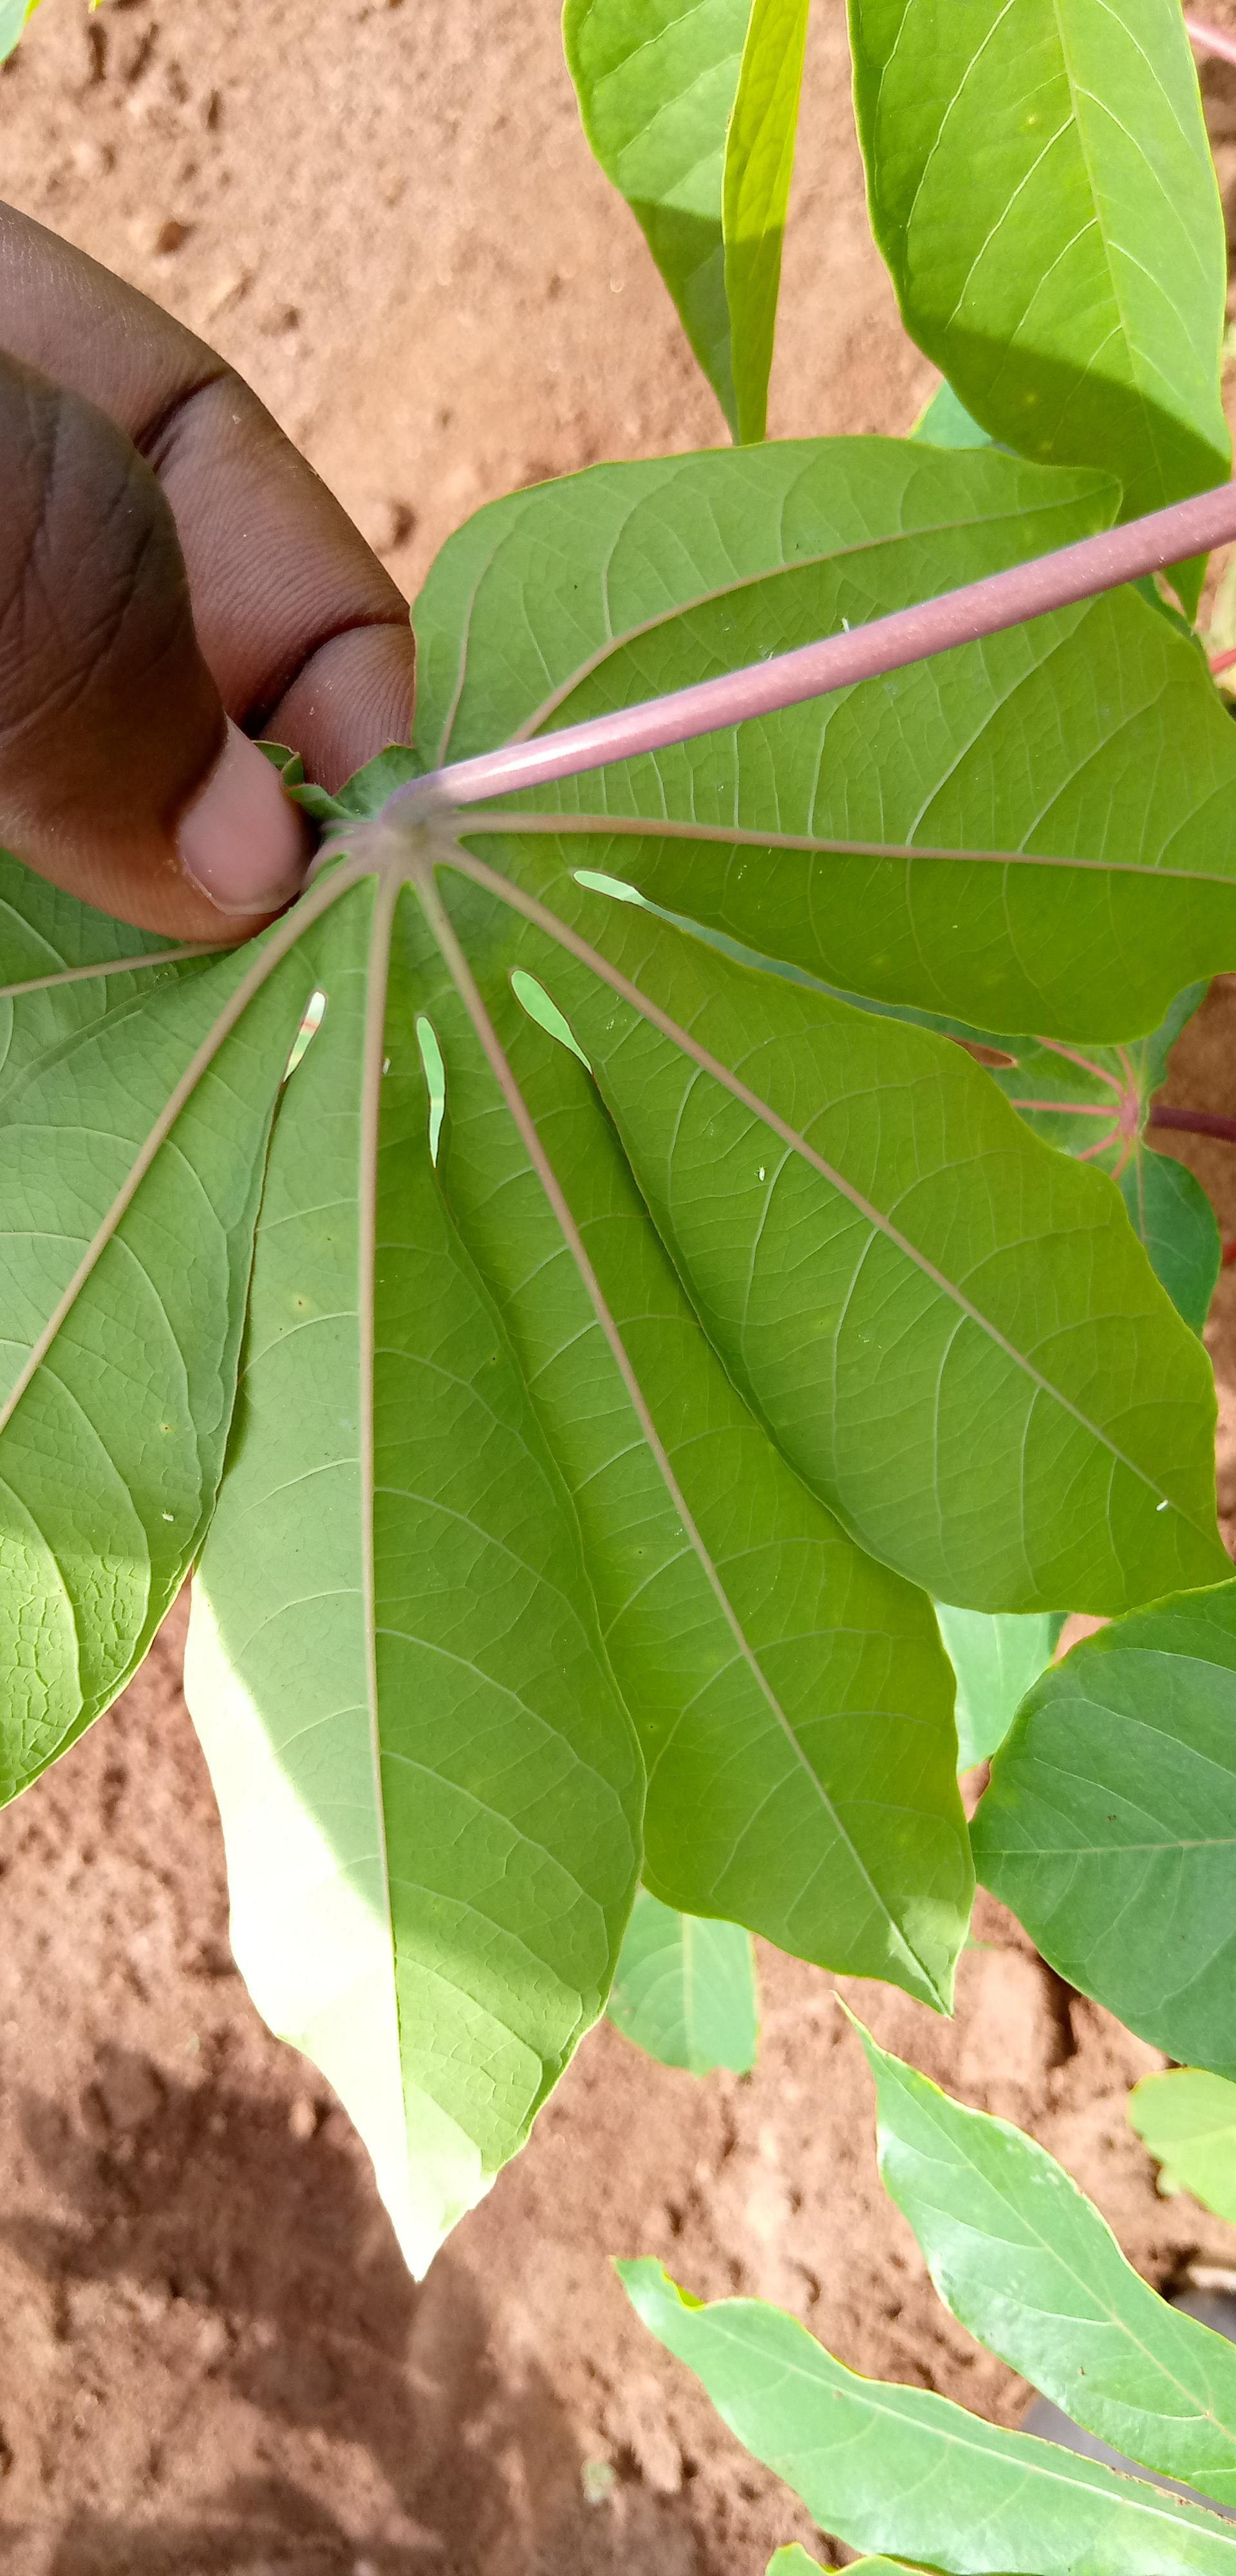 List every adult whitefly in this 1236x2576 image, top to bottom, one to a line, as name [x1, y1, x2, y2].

whitefly [829, 599, 860, 647]
whitefly [368, 1041, 398, 1079]
whitefly [749, 1157, 773, 1191]
whitefly [1146, 1483, 1177, 1523]
whitefly [145, 1499, 183, 1530]